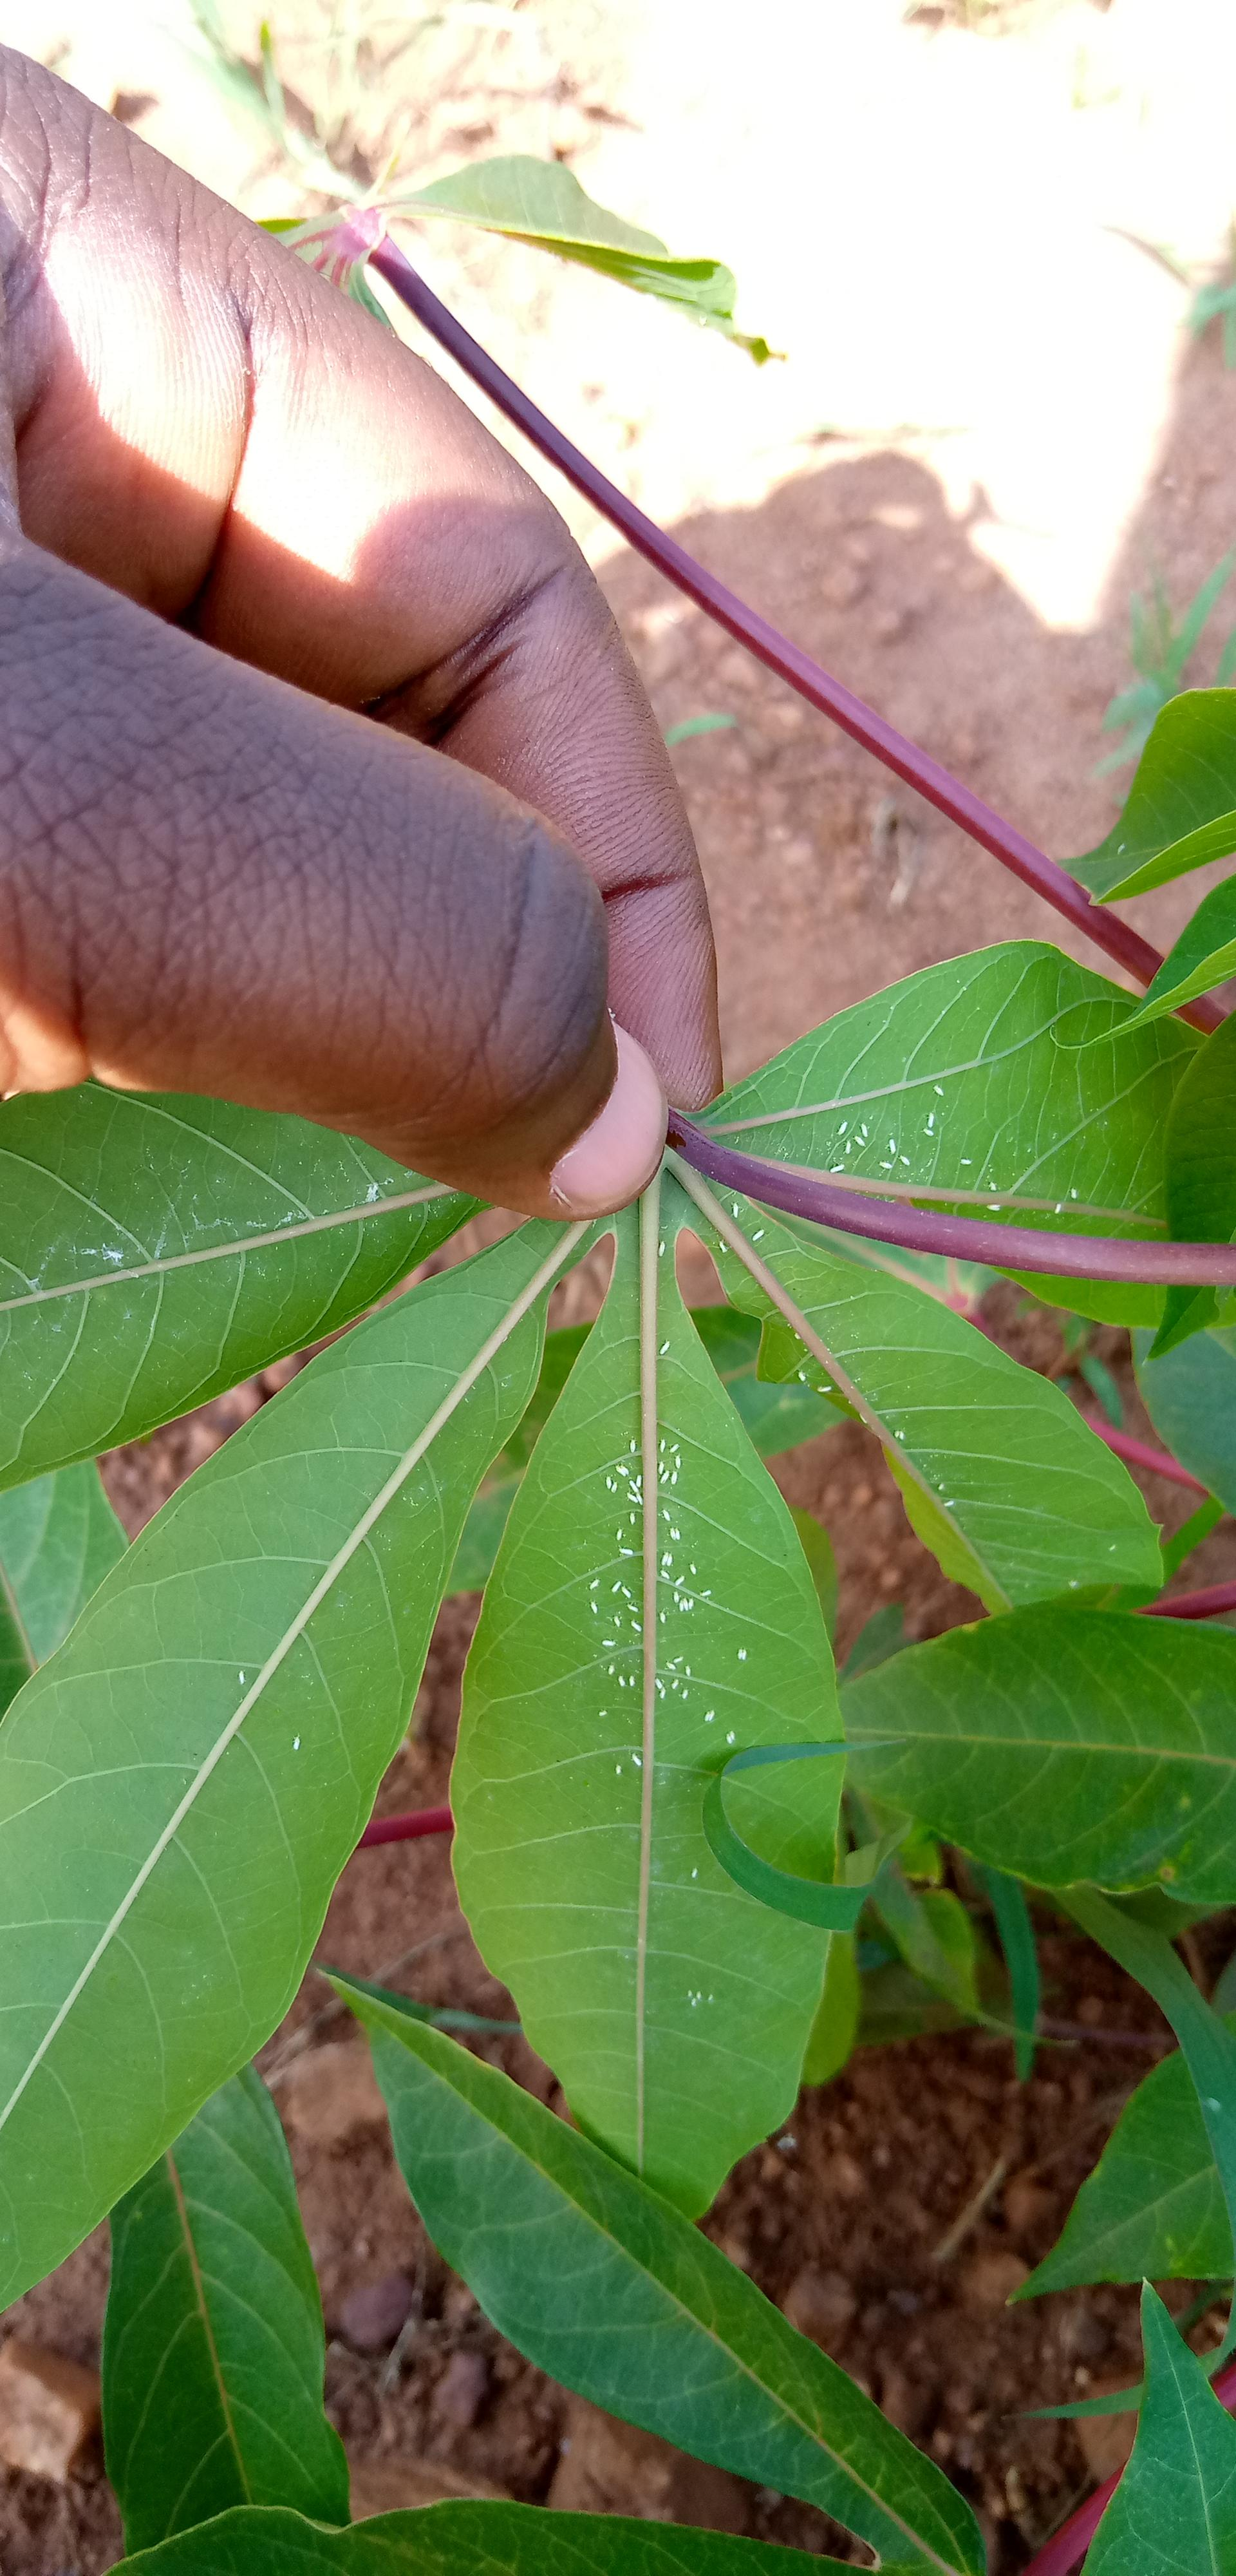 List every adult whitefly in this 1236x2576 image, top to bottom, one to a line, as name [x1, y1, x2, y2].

whitefly [931, 1082, 946, 1099]
whitefly [925, 1110, 936, 1130]
whitefly [836, 1119, 849, 1137]
whitefly [859, 1121, 871, 1138]
whitefly [921, 1127, 935, 1139]
whitefly [852, 1133, 868, 1149]
whitefly [887, 1135, 898, 1156]
whitefly [843, 1137, 854, 1156]
whitefly [899, 1153, 911, 1169]
whitefly [958, 1157, 973, 1167]
whitefly [876, 1160, 894, 1171]
whitefly [828, 1161, 847, 1174]
whitefly [986, 1180, 1001, 1195]
whitefly [1068, 1185, 1080, 1201]
whitefly [729, 1199, 742, 1220]
whitefly [1053, 1202, 1063, 1215]
whitefly [984, 1202, 1001, 1215]
whitefly [749, 1227, 769, 1242]
whitefly [716, 1239, 730, 1255]
whitefly [657, 1240, 668, 1259]
whitefly [793, 1330, 801, 1341]
whitefly [657, 1340, 673, 1356]
whitefly [795, 1367, 809, 1383]
whitefly [815, 1383, 834, 1396]
whitefly [892, 1427, 901, 1439]
whitefly [899, 1429, 906, 1441]
whitefly [628, 1436, 639, 1454]
whitefly [658, 1436, 667, 1454]
whitefly [668, 1443, 680, 1455]
whitefly [674, 1454, 682, 1470]
whitefly [658, 1460, 665, 1476]
whitefly [619, 1463, 631, 1476]
whitefly [615, 1464, 626, 1477]
whitefly [659, 1469, 671, 1485]
whitefly [671, 1470, 678, 1486]
whitefly [634, 1473, 643, 1488]
whitefly [604, 1475, 612, 1490]
whitefly [628, 1479, 641, 1493]
whitefly [610, 1481, 619, 1494]
whitefly [936, 1481, 946, 1492]
whitefly [635, 1491, 646, 1507]
whitefly [626, 1492, 639, 1505]
whitefly [942, 1498, 956, 1510]
whitefly [660, 1508, 673, 1523]
whitefly [628, 1511, 637, 1526]
whitefly [669, 1526, 675, 1542]
whitefly [613, 1526, 624, 1542]
whitefly [674, 1527, 682, 1542]
whitefly [1108, 1540, 1118, 1553]
whitefly [617, 1545, 637, 1558]
whitefly [660, 1551, 669, 1567]
whitefly [666, 1553, 674, 1568]
whitefly [688, 1560, 700, 1576]
whitefly [658, 1568, 671, 1581]
whitefly [673, 1574, 687, 1587]
whitefly [587, 1576, 601, 1592]
whitefly [610, 1580, 623, 1595]
whitefly [621, 1585, 633, 1600]
whitefly [697, 1587, 713, 1599]
whitefly [671, 1589, 681, 1604]
whitefly [688, 1596, 696, 1613]
whitefly [682, 1596, 689, 1612]
whitefly [589, 1599, 599, 1615]
whitefly [679, 1600, 684, 1613]
whitefly [625, 1602, 641, 1615]
whitefly [657, 1609, 668, 1625]
whitefly [612, 1613, 623, 1629]
whitefly [630, 1618, 644, 1634]
whitefly [600, 1638, 617, 1648]
whitefly [736, 1646, 743, 1662]
whitefly [742, 1648, 747, 1663]
whitefly [671, 1654, 685, 1664]
whitefly [664, 1661, 679, 1671]
whitefly [606, 1663, 616, 1676]
whitefly [684, 1664, 693, 1678]
whitefly [238, 1668, 247, 1686]
whitefly [616, 1673, 627, 1688]
whitefly [628, 1674, 636, 1687]
whitefly [653, 1677, 662, 1690]
whitefly [669, 1678, 680, 1691]
whitefly [659, 1687, 668, 1700]
whitefly [679, 1687, 689, 1701]
whitefly [596, 1709, 610, 1718]
whitefly [709, 1709, 715, 1723]
whitefly [703, 1710, 710, 1722]
whitefly [729, 1730, 738, 1741]
whitefly [725, 1732, 733, 1746]
whitefly [291, 1733, 303, 1752]
whitefly [628, 1750, 646, 1767]
whitefly [613, 1763, 624, 1777]
whitefly [689, 1865, 698, 1880]
whitefly [686, 1988, 696, 1998]
whitefly [695, 1990, 703, 2002]
whitefly [706, 1993, 714, 2003]
whitefly [689, 1997, 698, 2007]